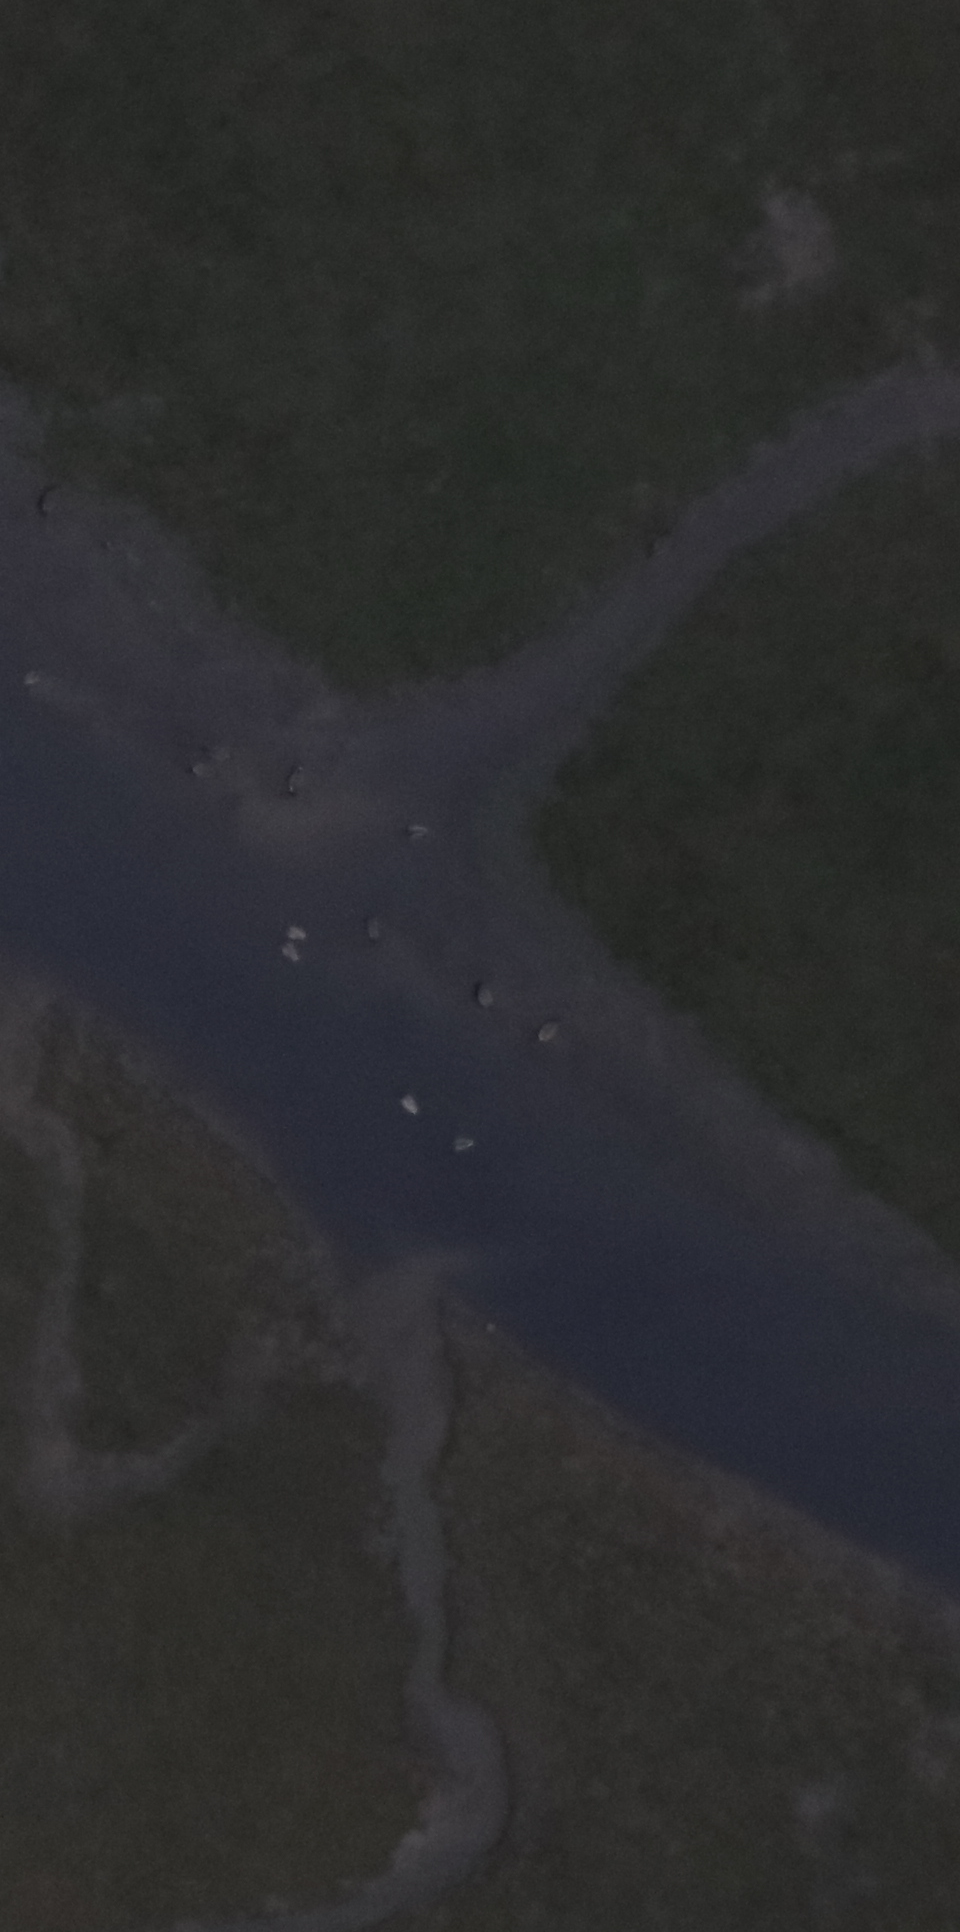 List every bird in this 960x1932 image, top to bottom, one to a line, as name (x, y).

Canada goose (49, 499)
Canada goose (660, 542)
Canada goose (214, 753)
Canada goose (202, 770)
Canada goose (297, 785)
Canada goose (415, 830)
Canada goose (376, 928)
Canada goose (300, 935)
Canada goose (290, 953)
Canada goose (483, 994)
Canada goose (545, 1031)
Canada goose (411, 1101)
Canada goose (464, 1143)